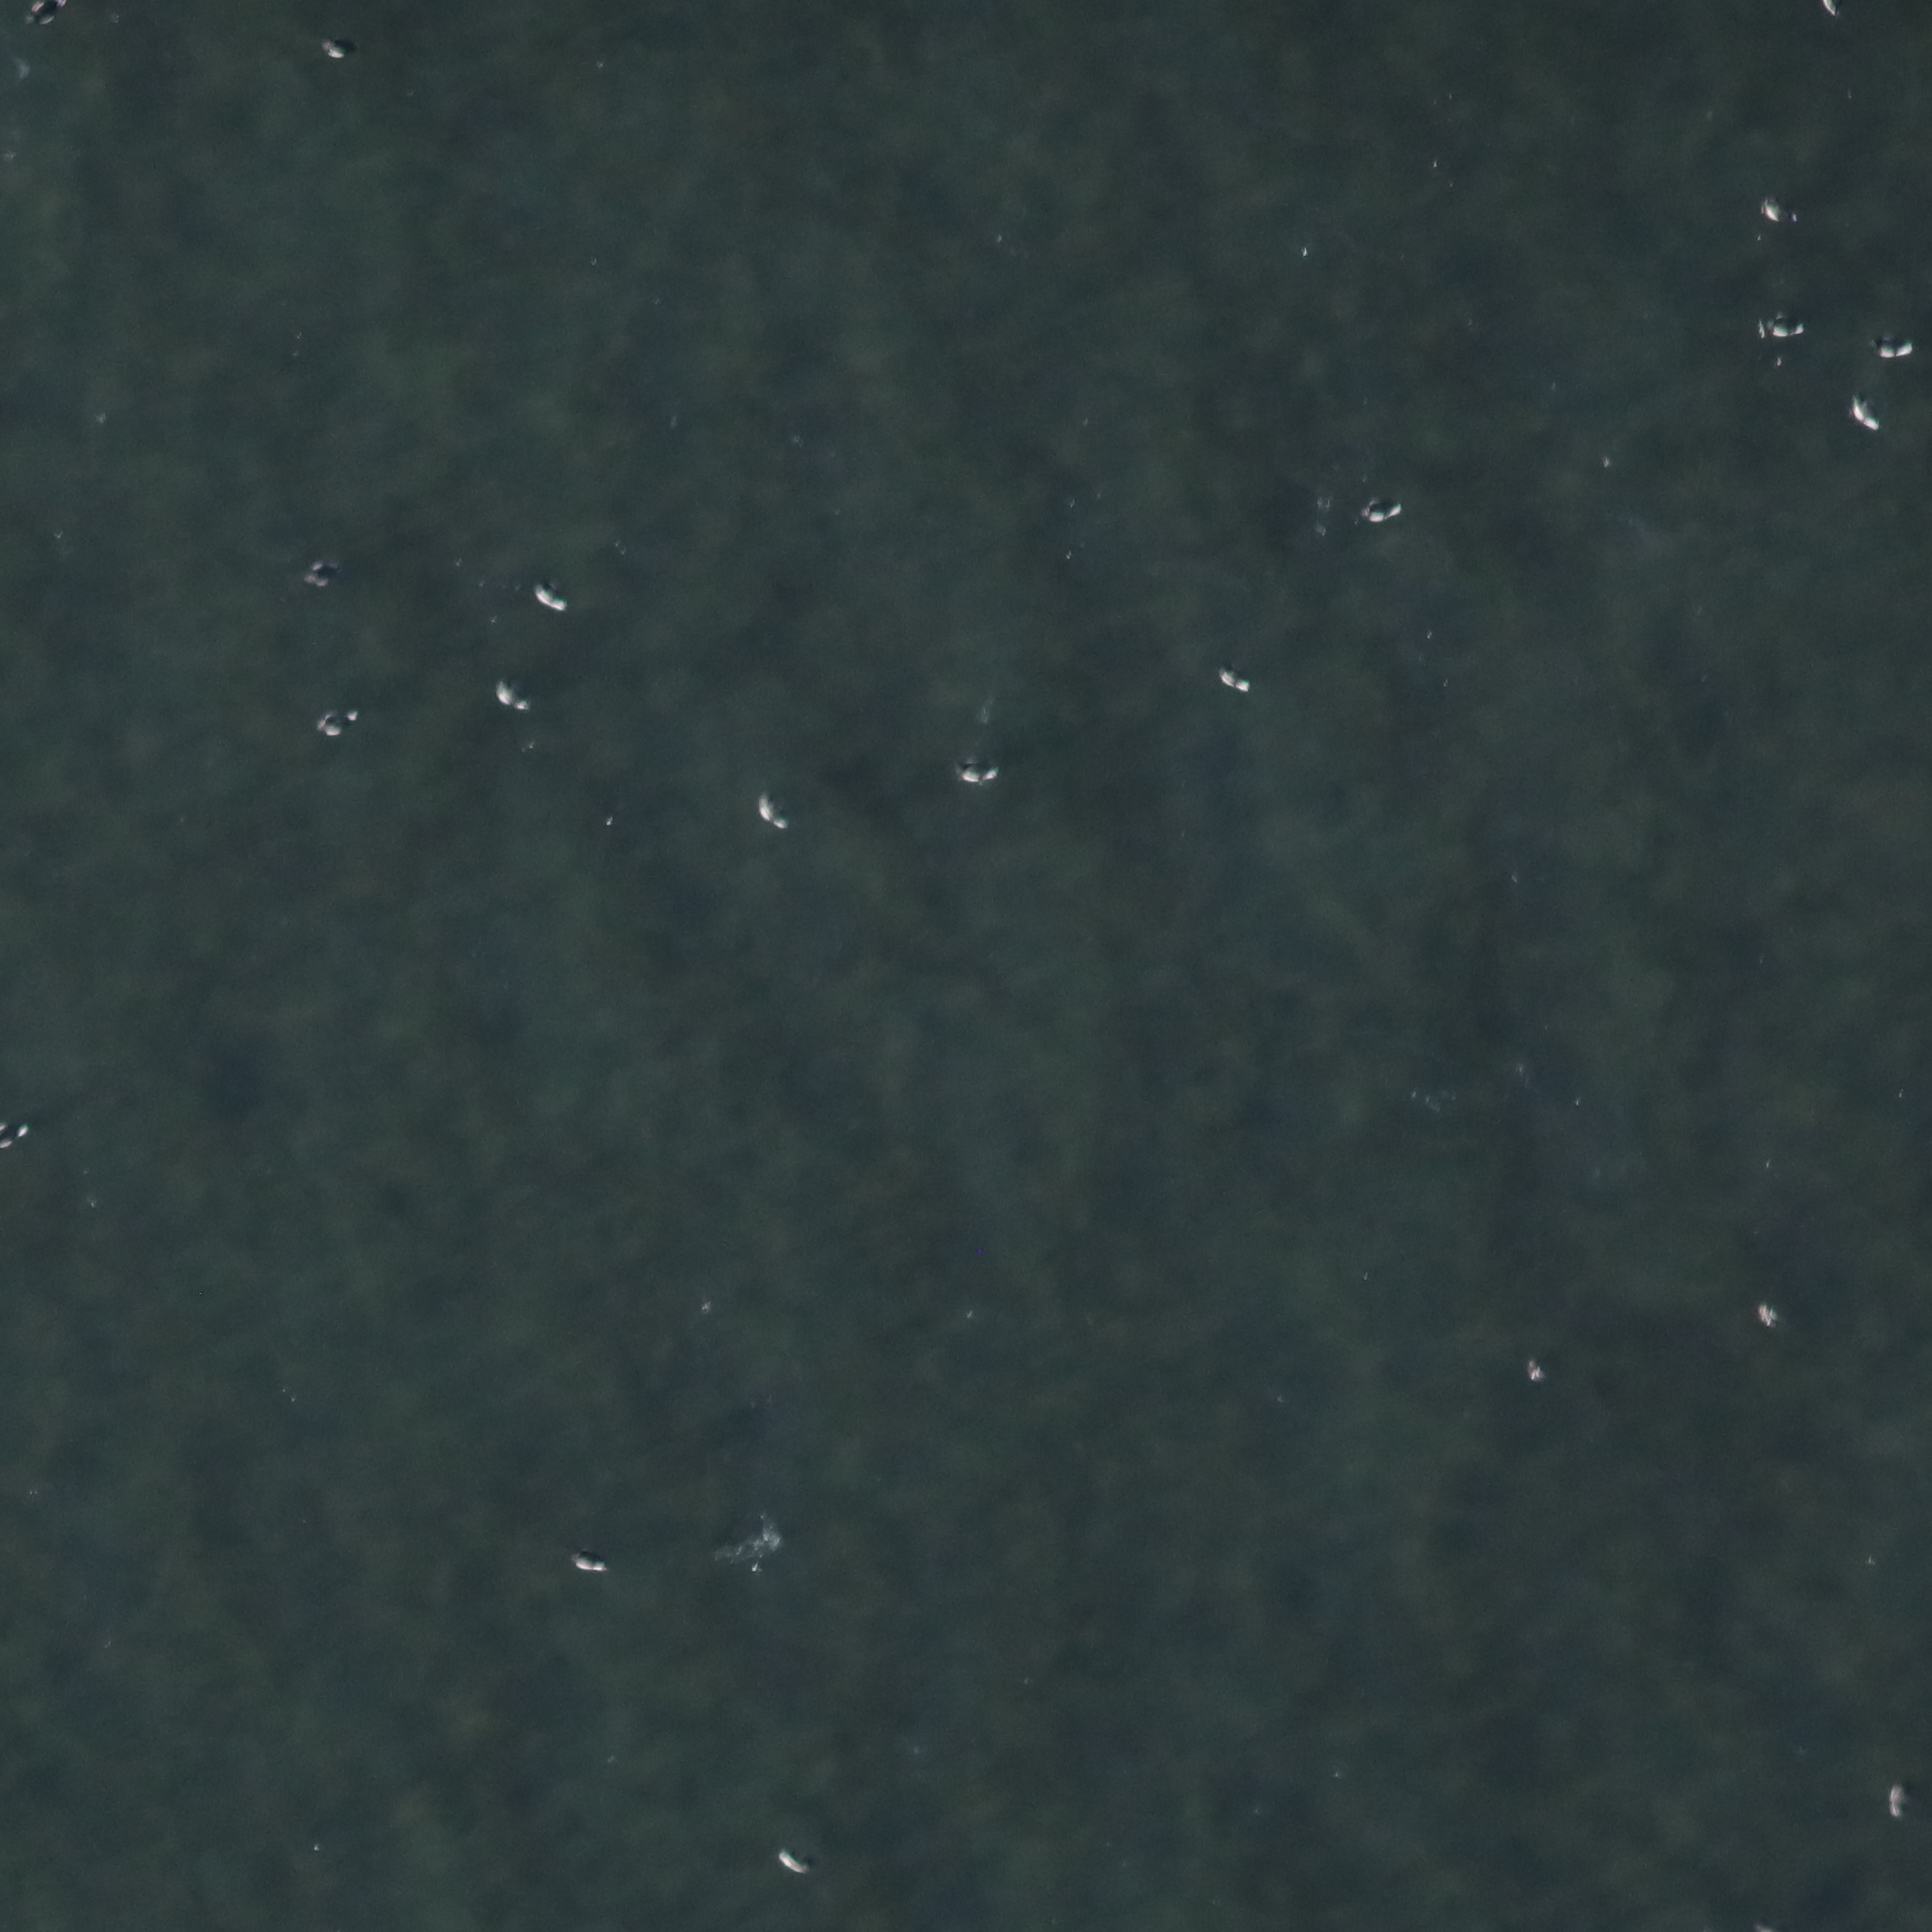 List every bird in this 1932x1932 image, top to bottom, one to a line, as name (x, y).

brant (49, 7)
brant (337, 48)
brant (1773, 209)
brant (1787, 327)
brant (1892, 346)
brant (1865, 410)
brant (1382, 509)
brant (323, 574)
brant (549, 596)
brant (1233, 675)
brant (515, 693)
brant (336, 723)
brant (976, 771)
brant (771, 804)
brant (6, 1137)
brant (587, 1562)
brant (1899, 1798)
brant (797, 1860)